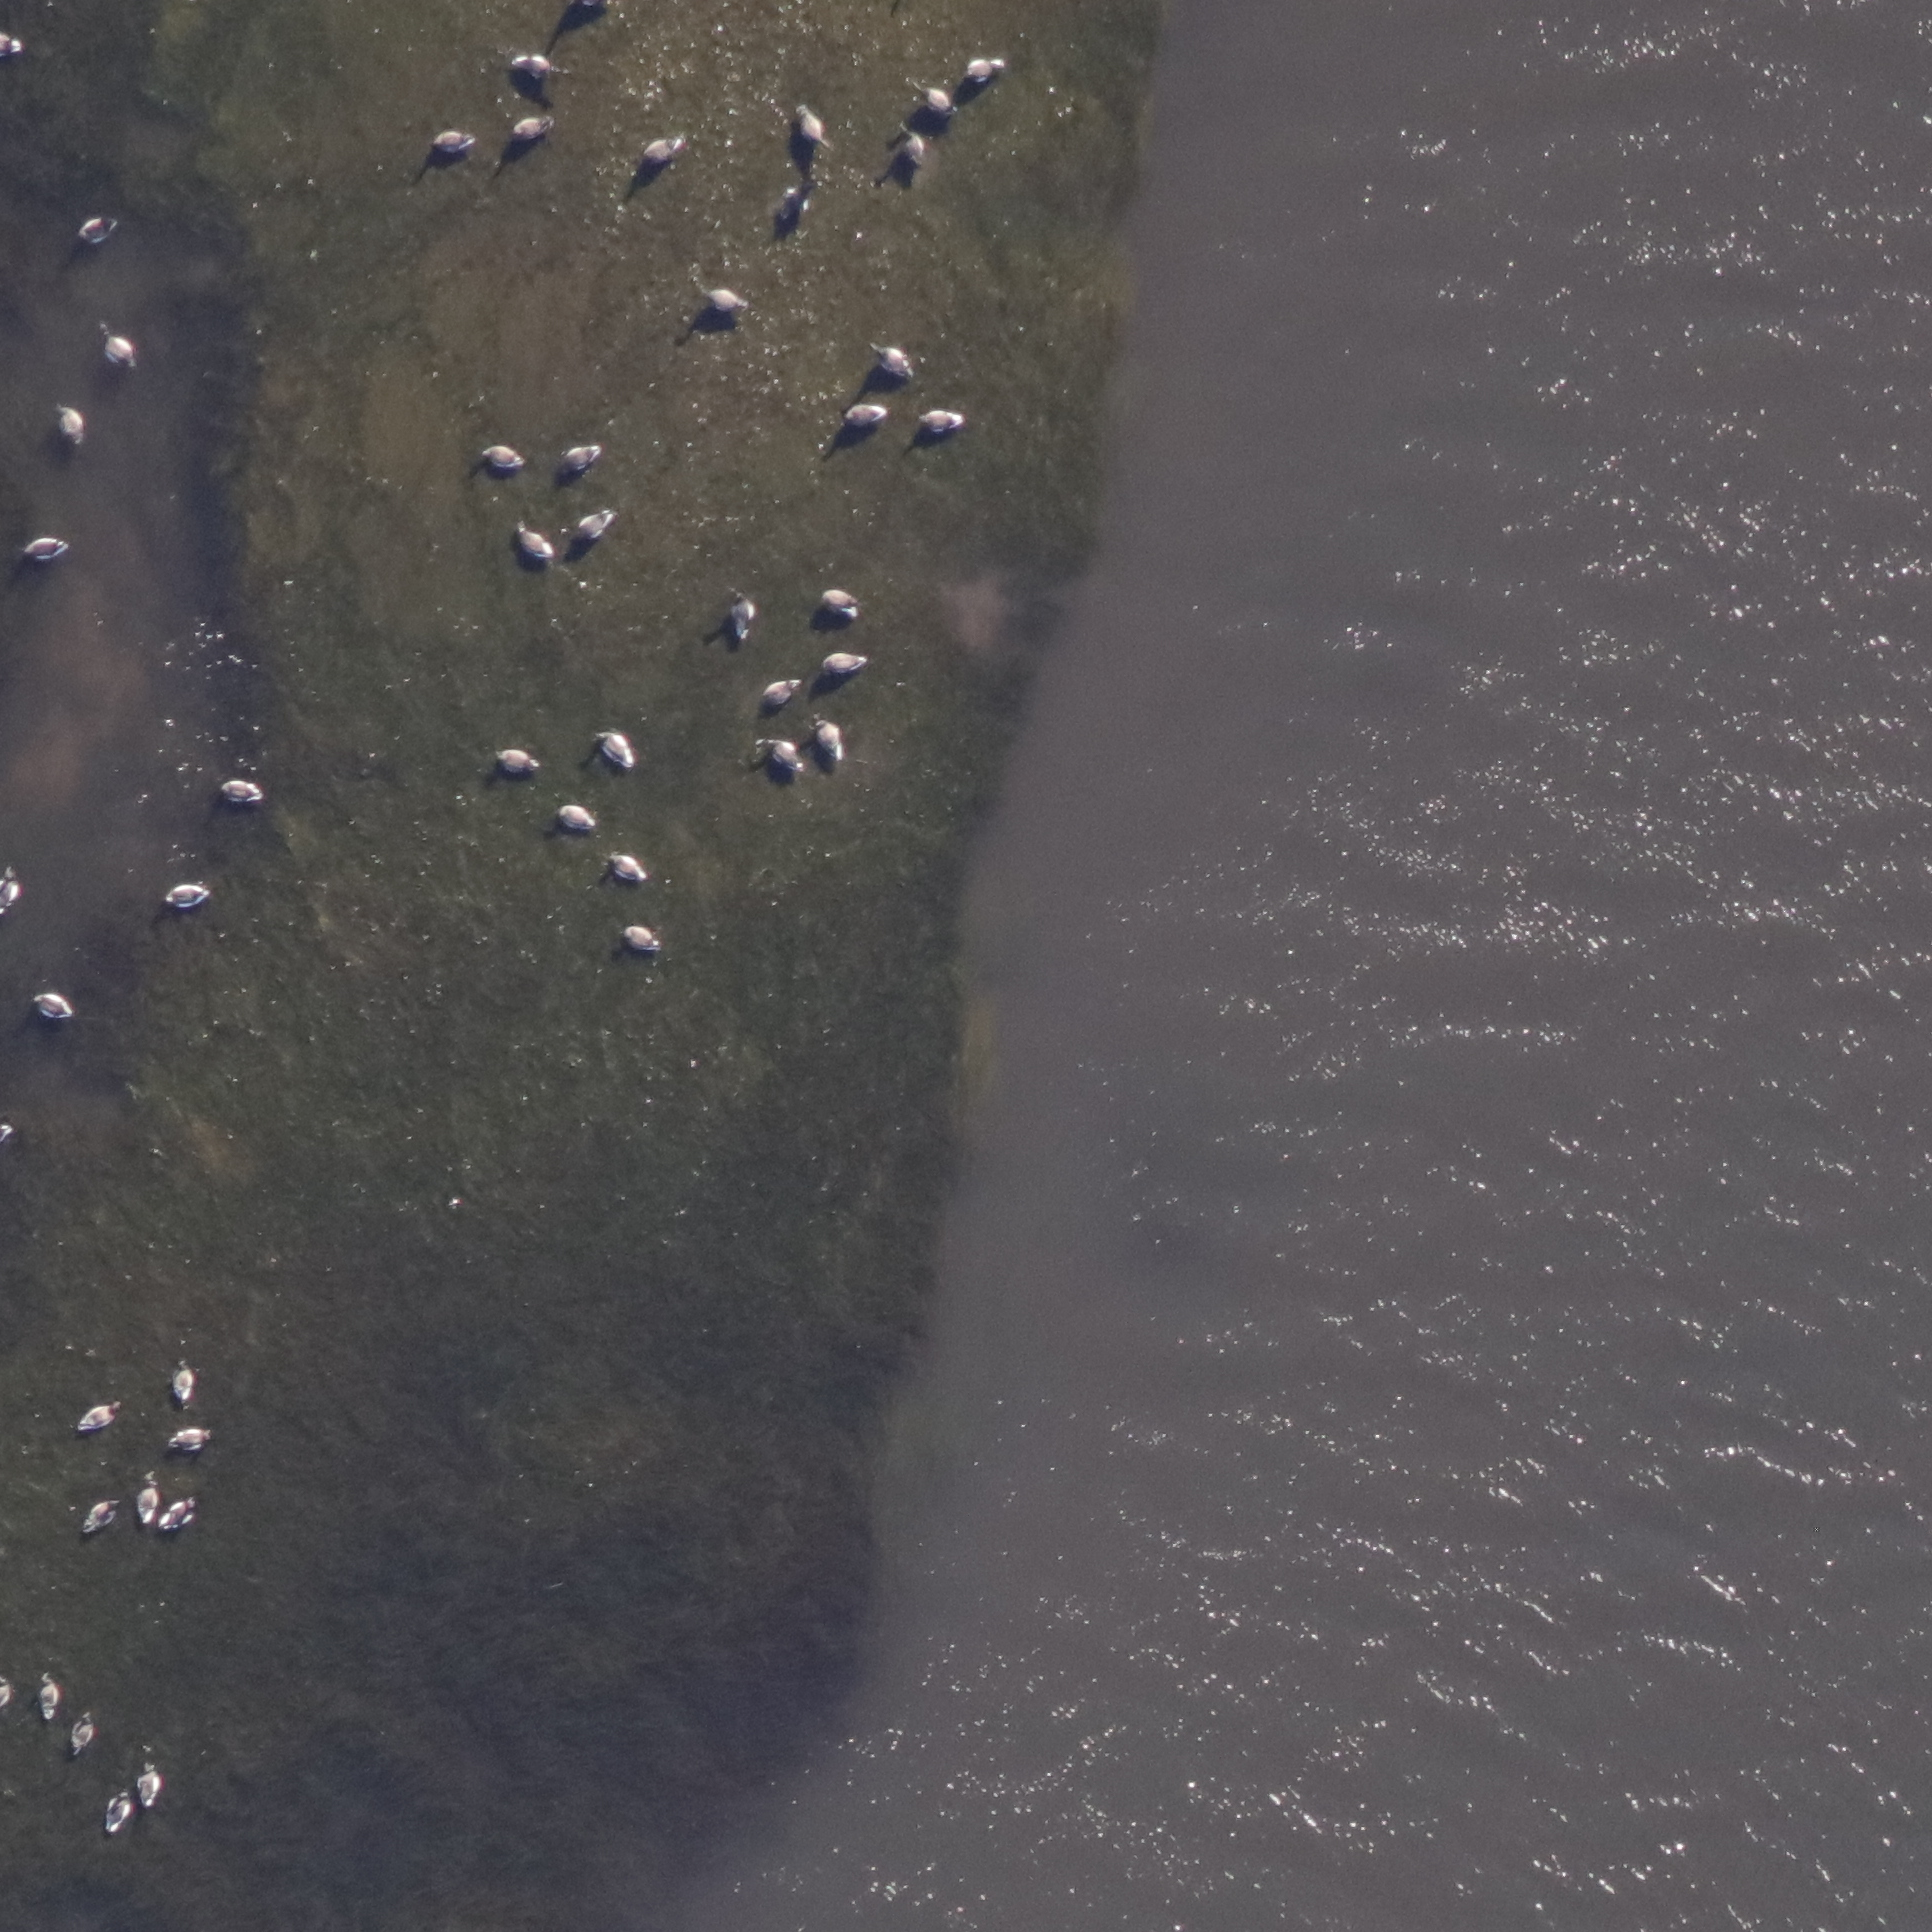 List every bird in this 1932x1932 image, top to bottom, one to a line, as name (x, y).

brant (528, 63)
brant (982, 71)
brant (937, 103)
brant (529, 126)
brant (808, 126)
brant (452, 142)
brant (913, 148)
brant (663, 153)
brant (792, 202)
brant (95, 231)
brant (727, 300)
brant (120, 349)
brant (893, 362)
brant (863, 416)
brant (939, 422)
brant (72, 423)
brant (581, 459)
brant (501, 460)
brant (594, 525)
brant (533, 546)
brant (44, 550)
brant (841, 603)
brant (741, 616)
brant (845, 665)
brant (781, 692)
brant (828, 745)
brant (615, 750)
brant (784, 754)
brant (516, 762)
brant (240, 791)
brant (576, 819)
brant (625, 871)
brant (3, 894)
brant (186, 897)
brant (640, 938)
brant (52, 1006)
brant (180, 1378)
brant (96, 1418)
brant (191, 1433)
brant (143, 1503)
brant (176, 1512)
brant (97, 1516)
brant (51, 1702)
brant (81, 1735)
brant (147, 1785)
brant (119, 1809)